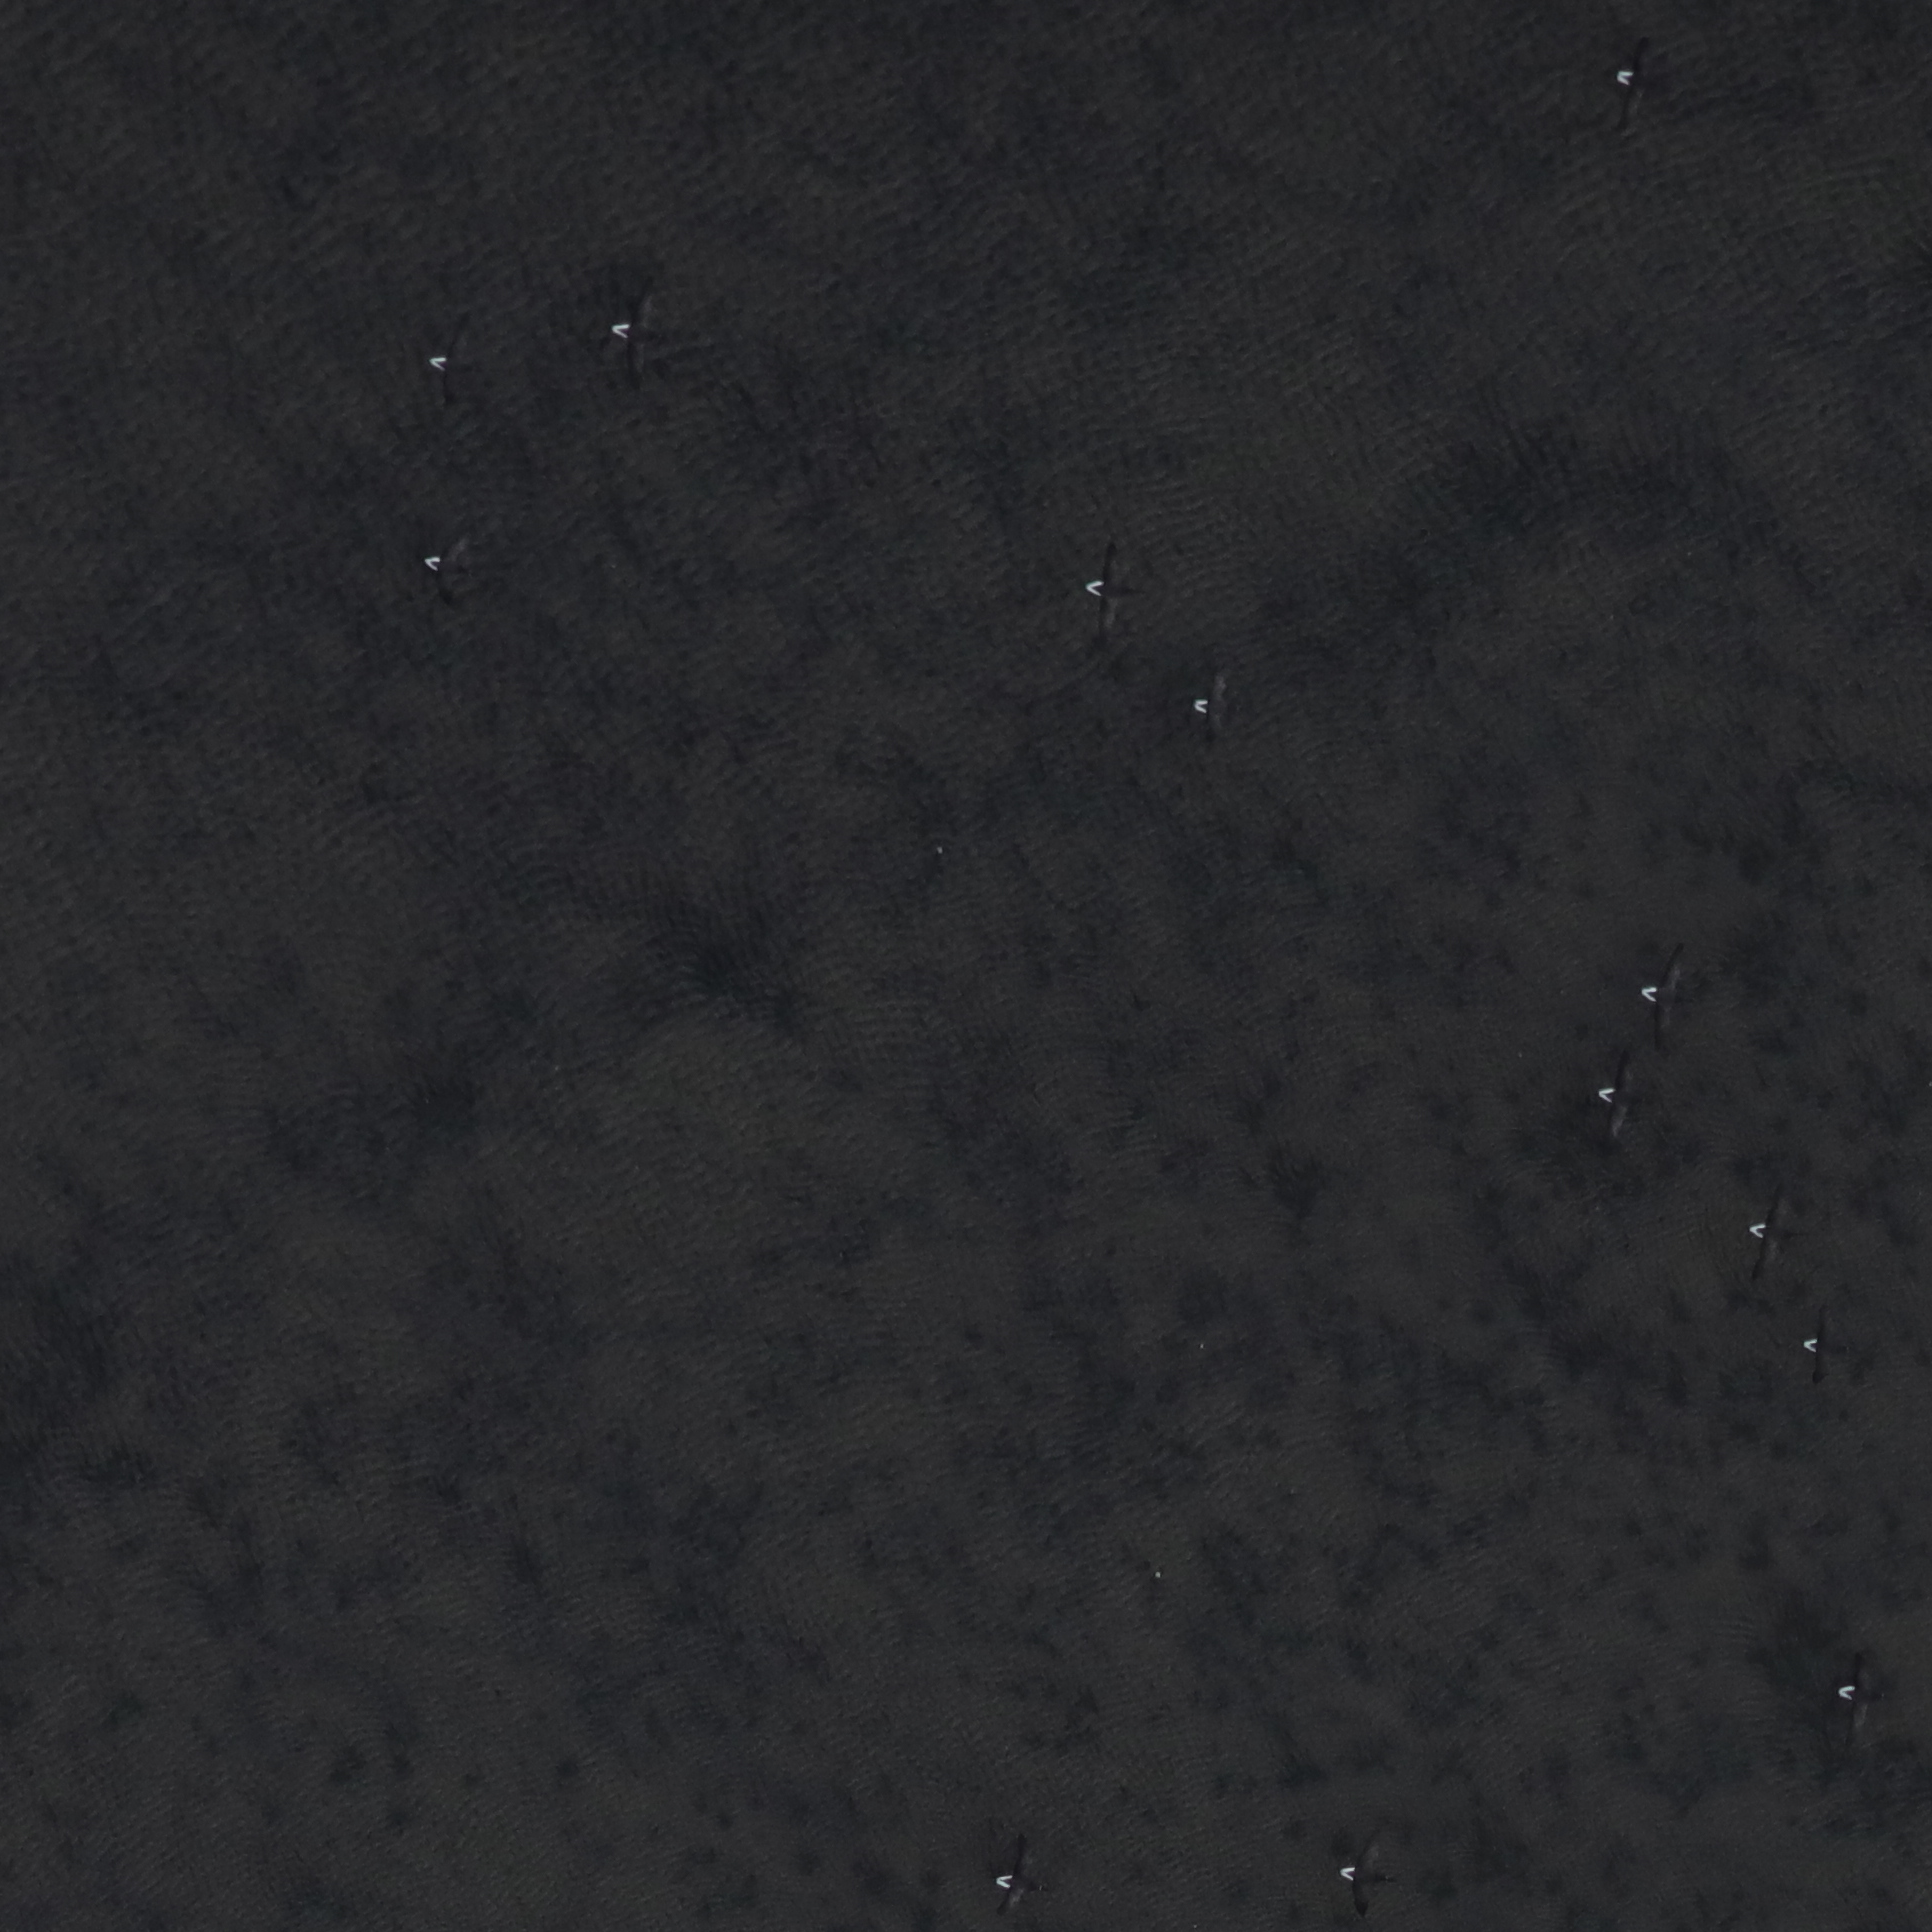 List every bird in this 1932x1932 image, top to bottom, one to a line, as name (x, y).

brant (1638, 77)
brant (634, 332)
brant (457, 360)
brant (442, 565)
brant (1113, 587)
brant (1214, 705)
brant (1666, 996)
brant (1619, 1096)
brant (1777, 1233)
brant (1824, 1347)
brant (1863, 1692)
brant (1362, 1872)
brant (1011, 1884)